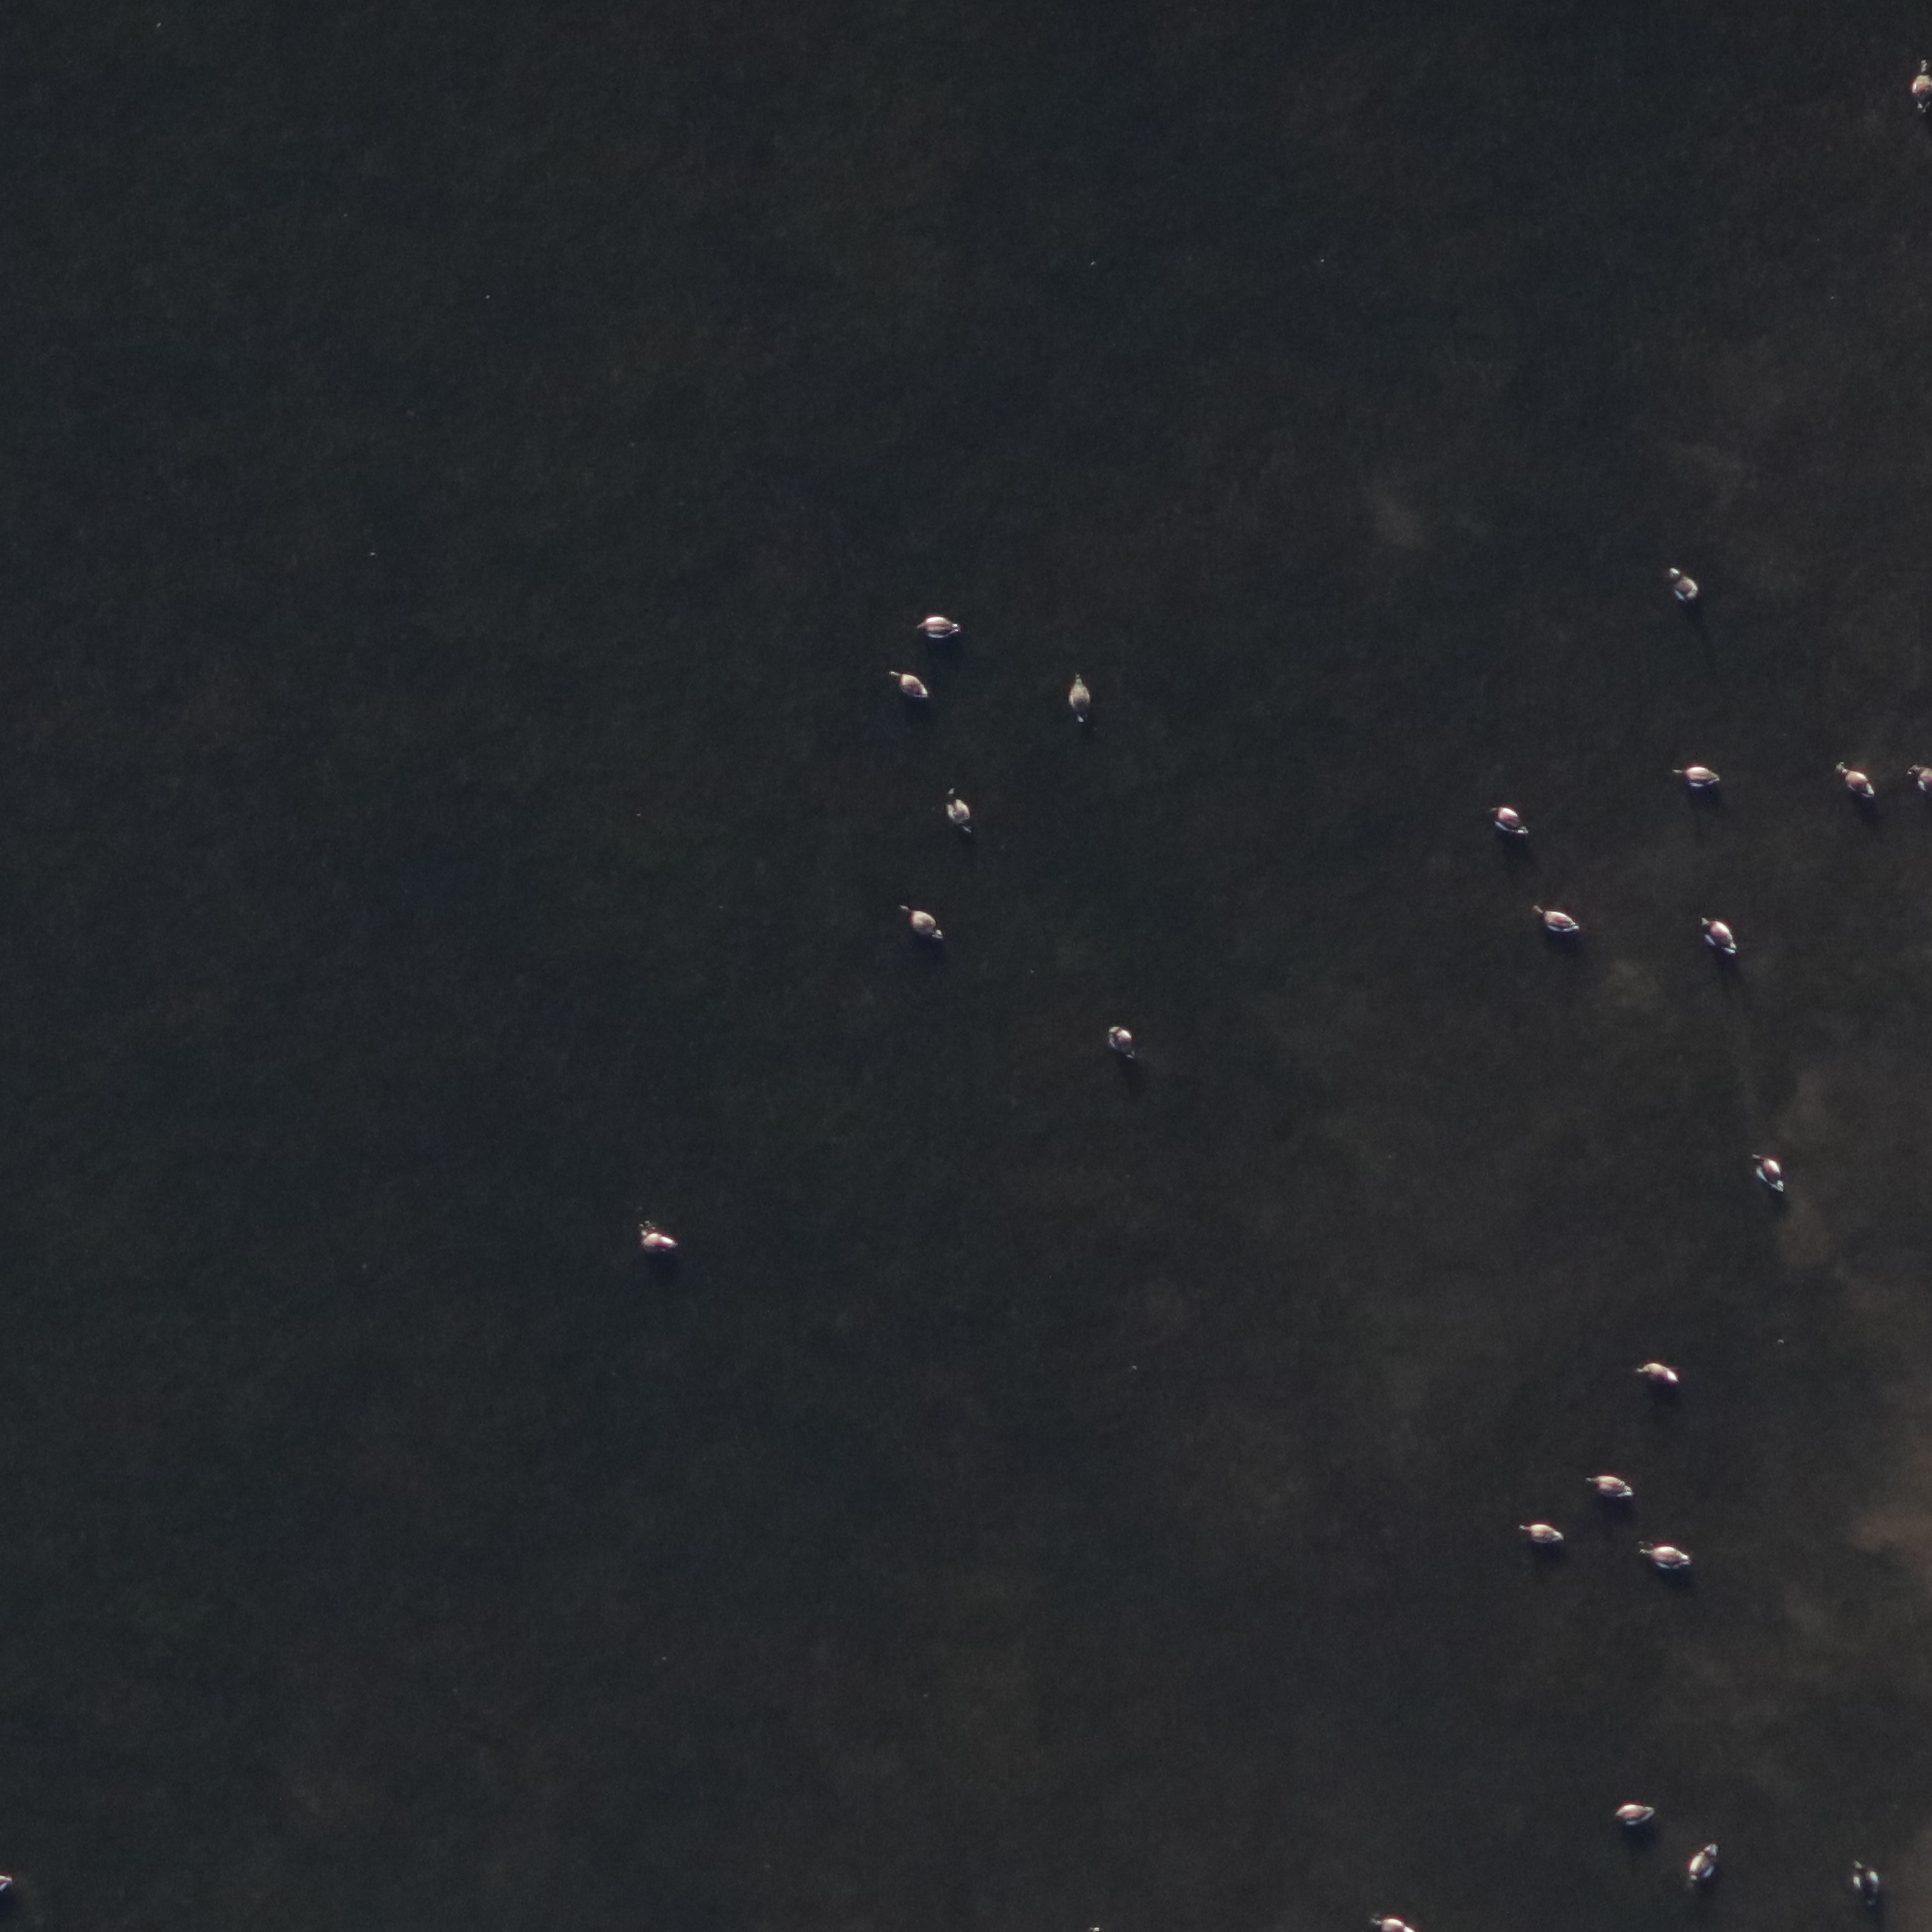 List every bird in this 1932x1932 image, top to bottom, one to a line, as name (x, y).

brant (1923, 89)
brant (1682, 585)
brant (937, 627)
brant (915, 686)
brant (1079, 698)
brant (1698, 778)
brant (1855, 782)
brant (1926, 782)
brant (960, 811)
brant (1508, 820)
brant (1558, 922)
brant (922, 924)
brant (1719, 936)
brant (1121, 1042)
brant (1769, 1173)
brant (662, 1242)
brant (1663, 1369)
brant (1612, 1485)
brant (1540, 1534)
brant (1665, 1558)
brant (1633, 1815)
brant (1702, 1866)
brant (1866, 1885)
brant (1393, 1930)